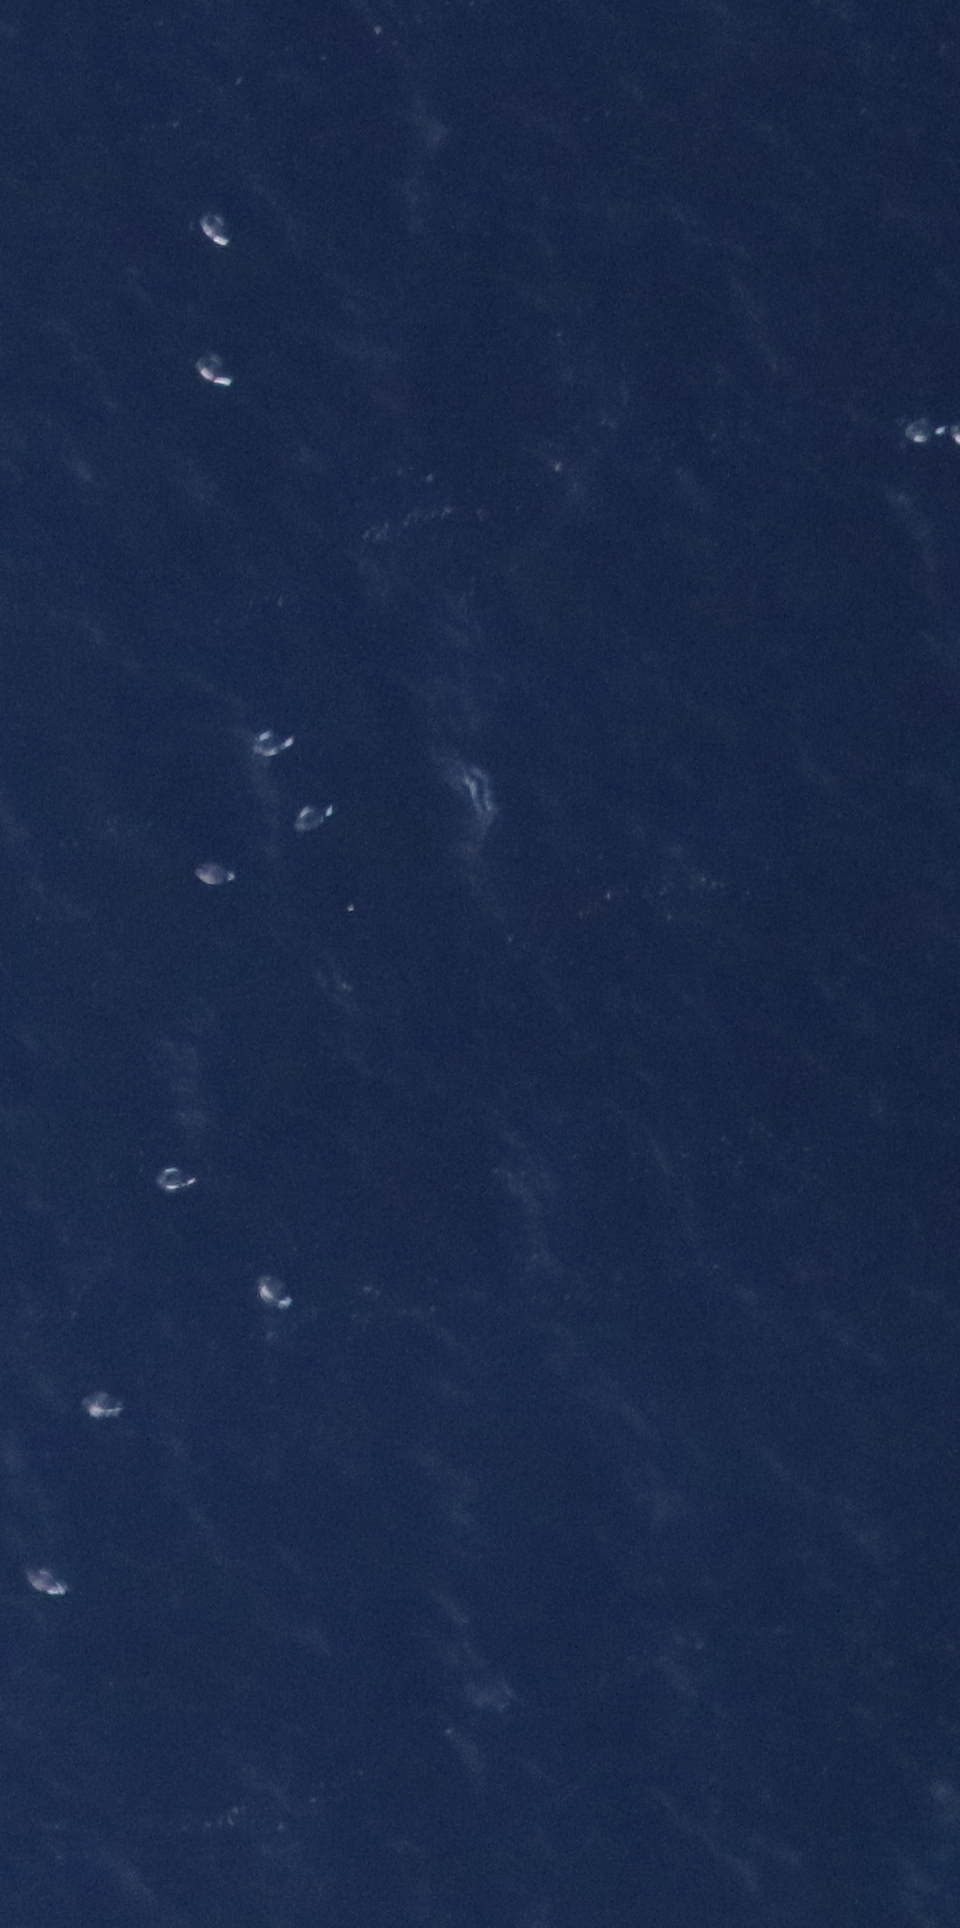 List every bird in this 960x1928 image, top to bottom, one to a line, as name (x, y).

brant (216, 229)
brant (217, 368)
brant (924, 429)
brant (266, 739)
brant (311, 819)
brant (219, 875)
brant (176, 1176)
brant (270, 1290)
brant (102, 1403)
brant (43, 1579)